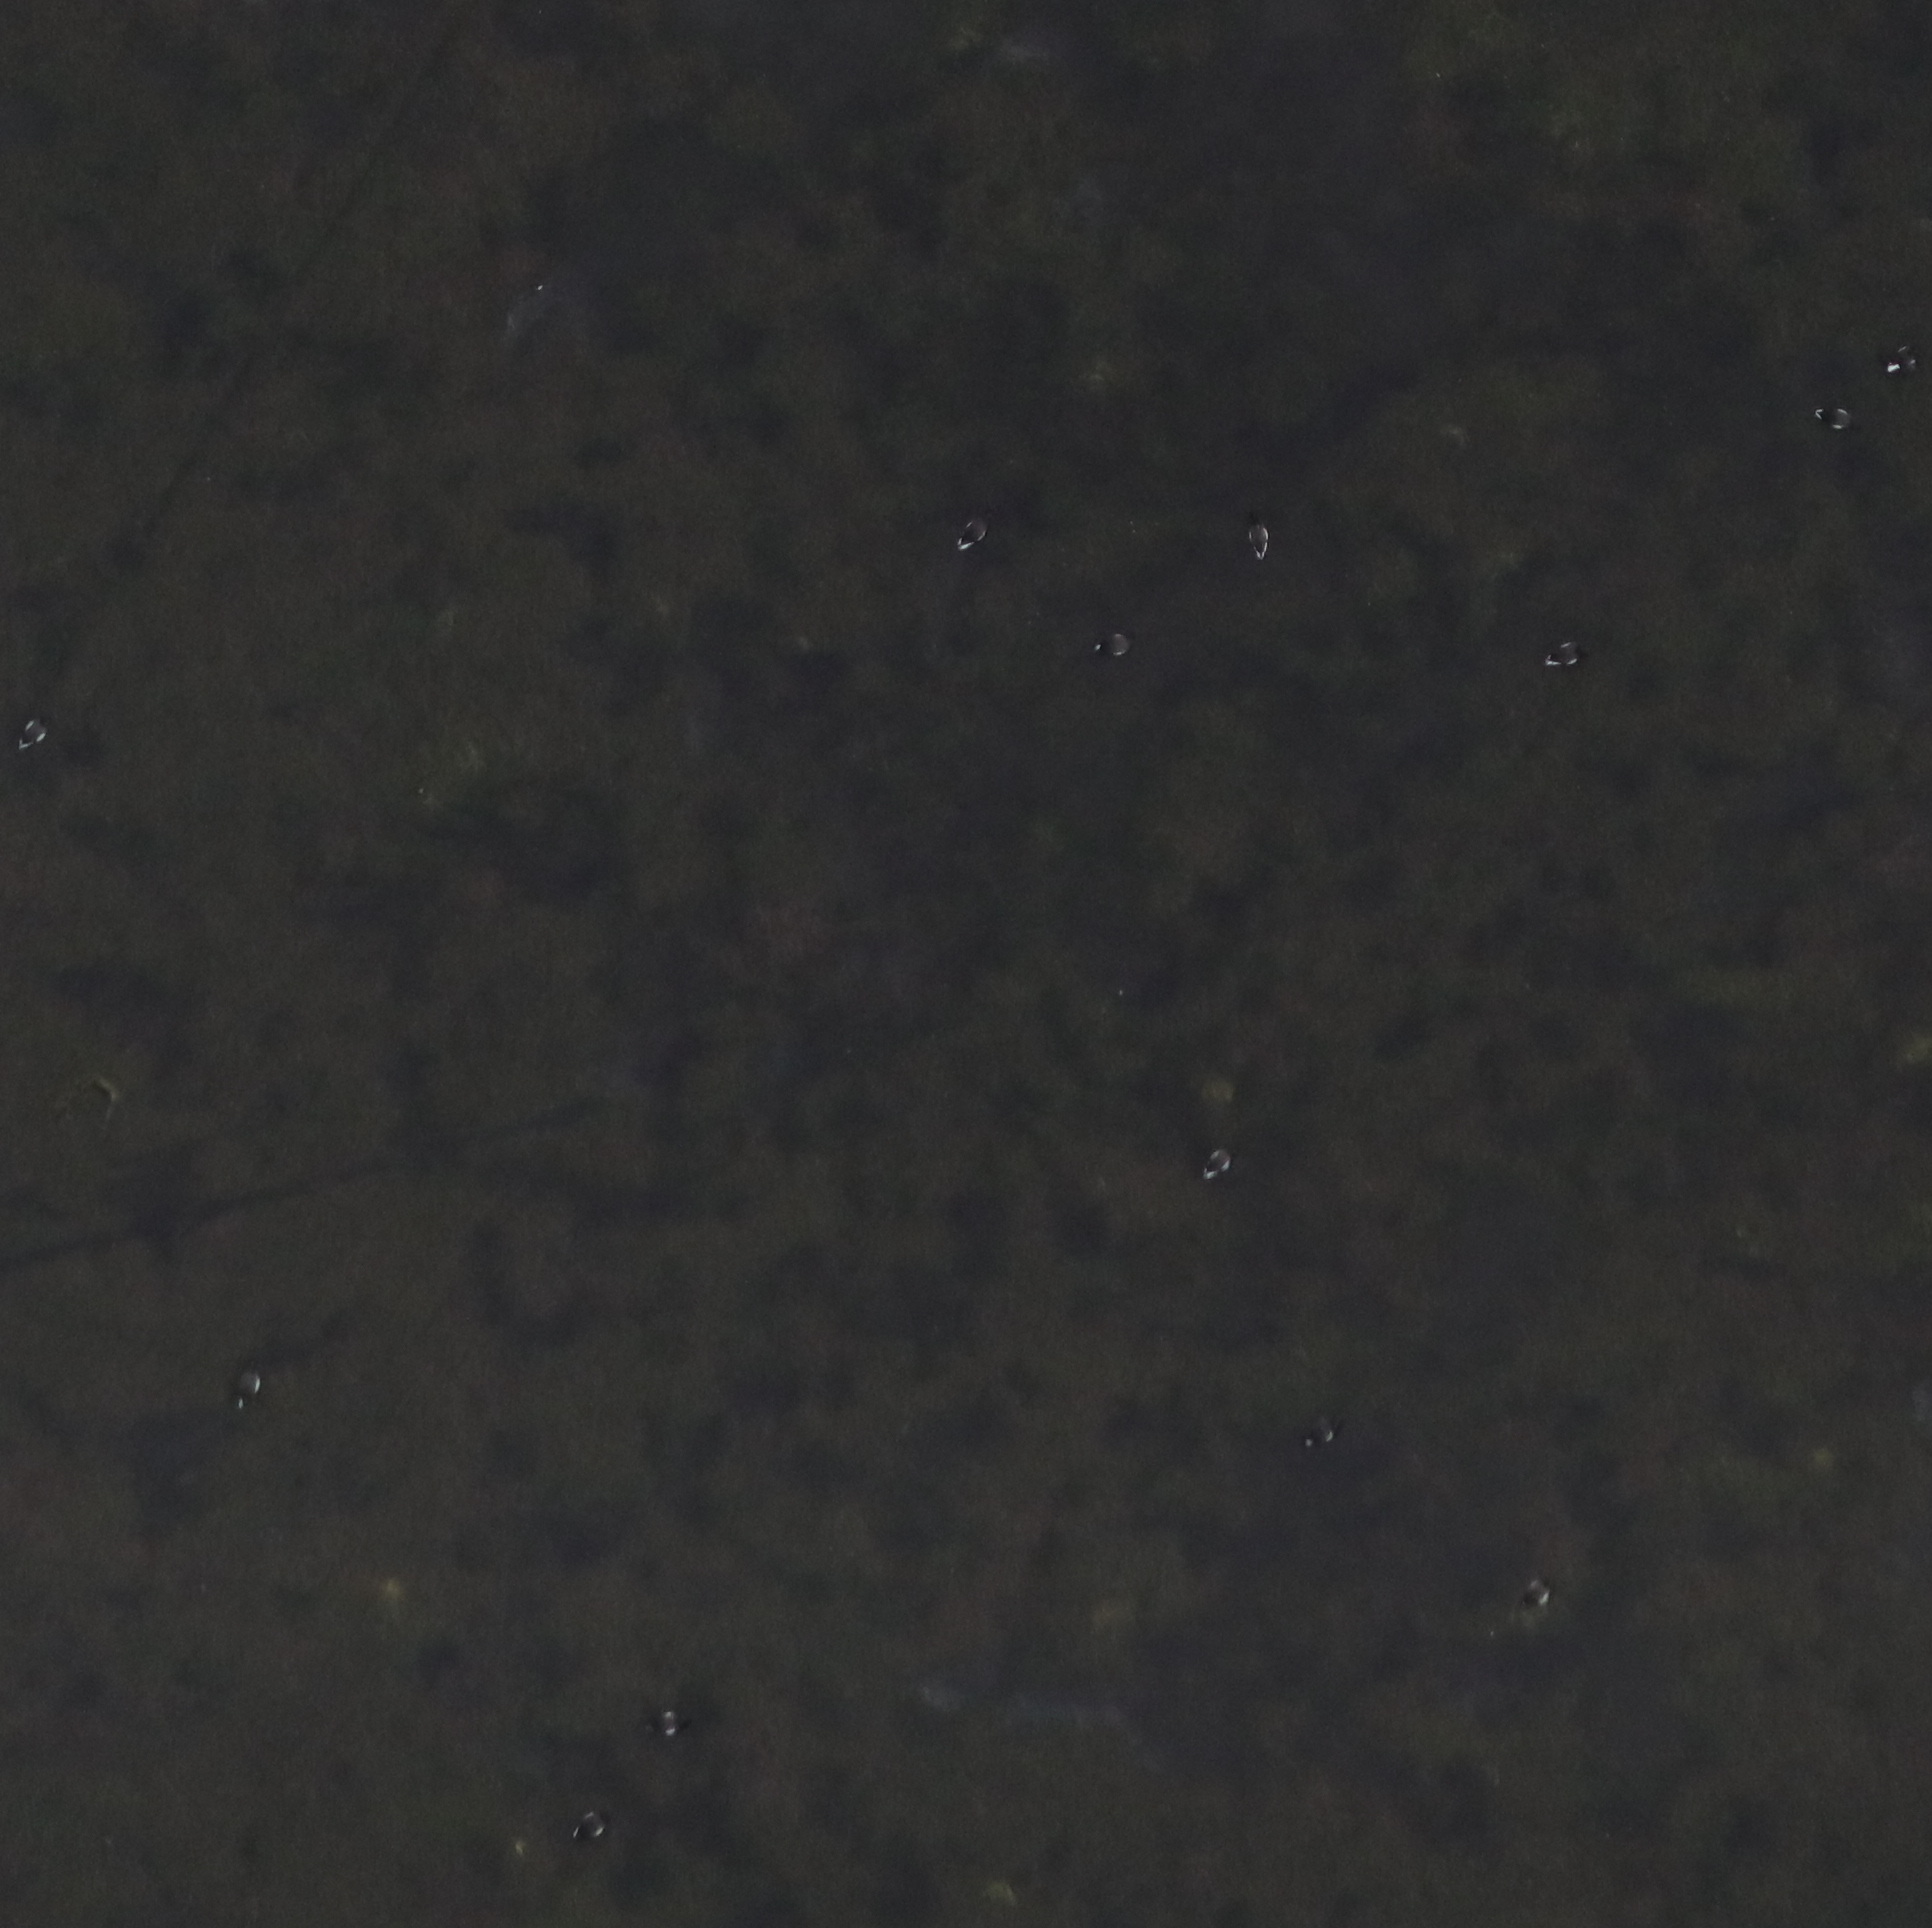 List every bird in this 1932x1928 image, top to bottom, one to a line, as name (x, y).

brant (1902, 356)
brant (1836, 416)
brant (975, 532)
brant (1259, 540)
brant (1115, 644)
brant (1565, 656)
brant (32, 733)
brant (1219, 1161)
brant (249, 1388)
brant (1319, 1433)
brant (1536, 1593)
brant (670, 1721)
brant (589, 1826)